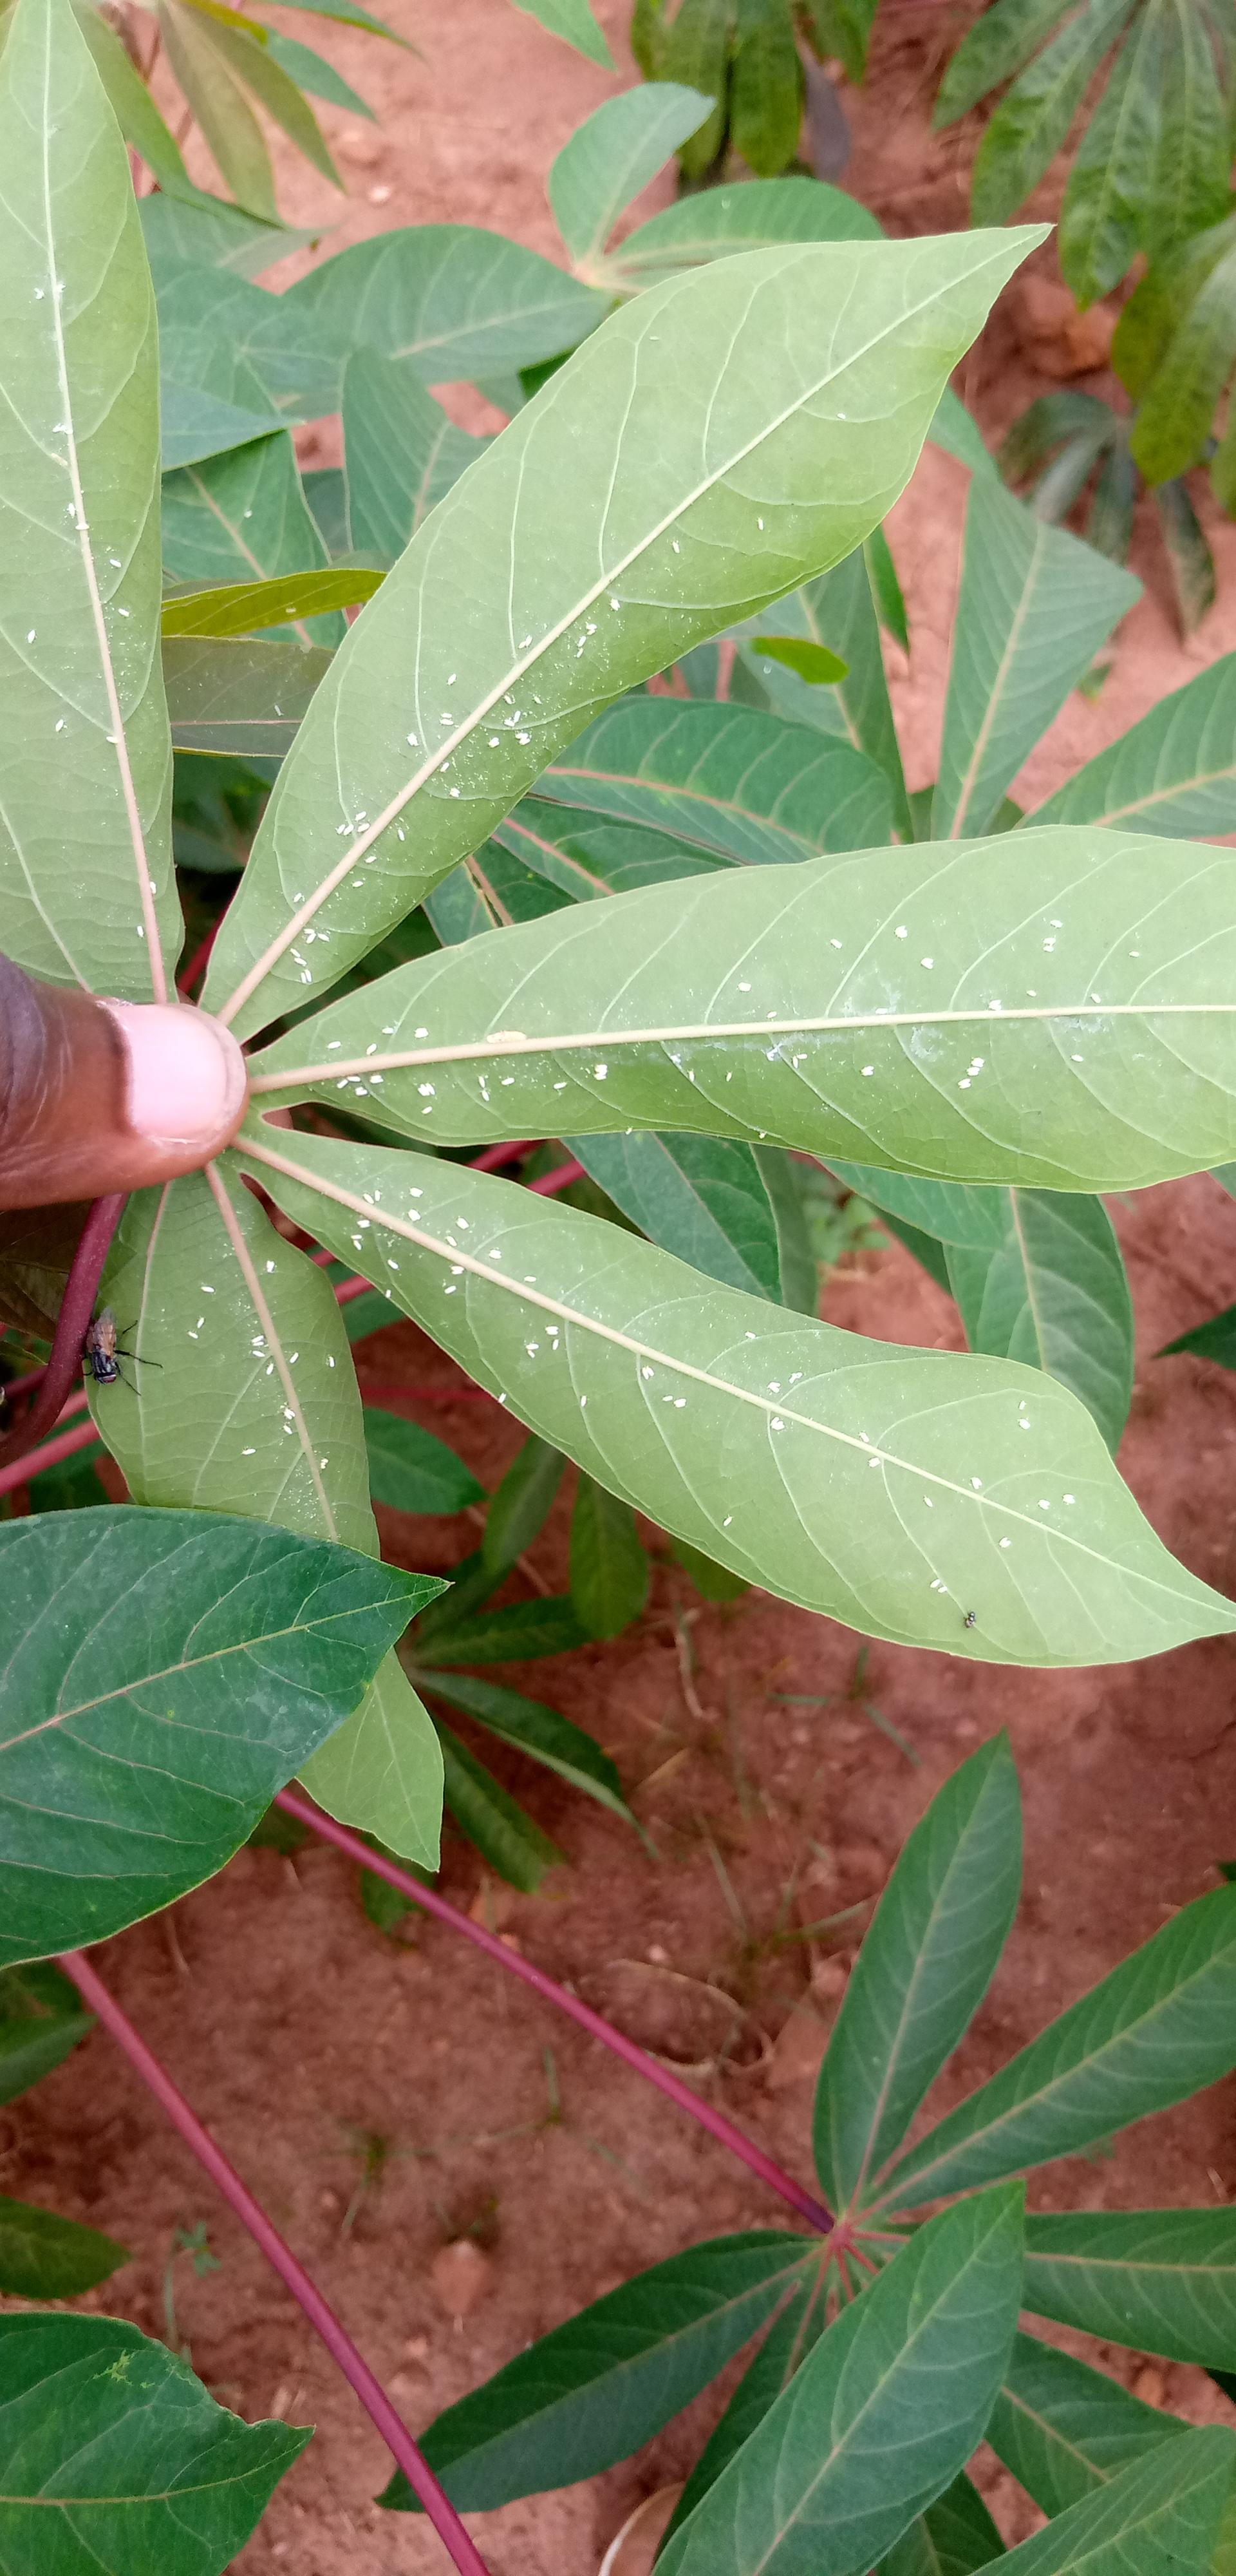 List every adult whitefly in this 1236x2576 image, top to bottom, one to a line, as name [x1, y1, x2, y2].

whitefly [32, 281, 60, 315]
whitefly [832, 402, 854, 424]
whitefly [51, 410, 89, 439]
whitefly [57, 495, 84, 521]
whitefly [69, 506, 95, 536]
whitefly [754, 511, 771, 536]
whitefly [666, 535, 689, 559]
whitefly [104, 547, 126, 569]
whitefly [604, 587, 631, 619]
whitefly [108, 593, 155, 650]
whitefly [571, 619, 603, 645]
whitefly [22, 621, 54, 652]
whitefly [515, 629, 540, 657]
whitefly [512, 632, 543, 658]
whitefly [445, 670, 462, 691]
whitefly [525, 687, 547, 711]
whitefly [502, 688, 522, 713]
whitefly [432, 701, 460, 732]
whitefly [431, 707, 458, 736]
whitefly [498, 711, 529, 734]
whitefly [46, 719, 72, 743]
whitefly [100, 727, 126, 749]
whitefly [401, 728, 427, 759]
whitefly [509, 732, 538, 750]
whitefly [480, 733, 505, 761]
whitefly [439, 754, 460, 779]
whitefly [444, 783, 464, 808]
whitefly [348, 800, 375, 835]
whitefly [324, 814, 362, 848]
whitefly [386, 821, 414, 846]
whitefly [359, 848, 382, 867]
whitefly [346, 871, 369, 899]
whitefly [142, 875, 169, 898]
whitefly [279, 883, 307, 909]
whitefly [1045, 909, 1069, 931]
whitefly [886, 913, 914, 944]
whitefly [884, 918, 912, 947]
whitefly [136, 922, 154, 943]
whitefly [297, 925, 326, 951]
whitefly [315, 925, 337, 951]
whitefly [1037, 925, 1063, 958]
whitefly [1039, 929, 1061, 963]
whitefly [829, 931, 848, 954]
whitefly [1128, 938, 1143, 960]
whitefly [279, 947, 309, 973]
whitefly [915, 947, 939, 976]
whitefly [293, 963, 319, 988]
whitefly [736, 969, 759, 1001]
whitefly [1018, 978, 1042, 1007]
whitefly [1087, 985, 1108, 1017]
whitefly [989, 991, 1006, 1017]
whitefly [866, 992, 891, 1020]
whitefly [762, 1001, 780, 1025]
whitefly [408, 1018, 433, 1045]
whitefly [379, 1020, 399, 1037]
whitefly [315, 1027, 350, 1061]
whitefly [362, 1033, 389, 1061]
whitefly [782, 1037, 812, 1074]
whitefly [666, 1043, 688, 1066]
whitefly [963, 1045, 1000, 1086]
whitefly [1070, 1045, 1098, 1068]
whitefly [948, 1052, 991, 1095]
whitefly [594, 1054, 615, 1088]
whitefly [854, 1054, 881, 1080]
whitefly [591, 1057, 615, 1094]
whitefly [682, 1059, 709, 1092]
whitefly [718, 1059, 740, 1094]
whitefly [337, 1064, 363, 1097]
whitefly [500, 1066, 520, 1092]
whitefly [361, 1067, 392, 1095]
whitefly [474, 1067, 494, 1086]
whitefly [550, 1072, 572, 1098]
whitefly [409, 1079, 438, 1103]
whitefly [476, 1079, 499, 1105]
whitefly [416, 1080, 445, 1104]
whitefly [348, 1081, 376, 1108]
whitefly [411, 1101, 437, 1120]
whitefly [747, 1120, 776, 1148]
whitefly [353, 1181, 376, 1209]
whitefly [363, 1181, 386, 1211]
whitefly [400, 1181, 426, 1200]
whitefly [407, 1202, 429, 1226]
whitefly [447, 1211, 476, 1233]
whitefly [353, 1213, 371, 1231]
whitefly [350, 1220, 371, 1255]
whitefly [341, 1227, 364, 1255]
whitefly [438, 1231, 462, 1250]
whitefly [474, 1244, 505, 1264]
whitefly [253, 1249, 283, 1281]
whitefly [442, 1255, 468, 1281]
whitefly [384, 1256, 405, 1274]
whitefly [509, 1259, 541, 1288]
whitefly [193, 1278, 218, 1300]
whitefly [437, 1280, 468, 1303]
whitefly [373, 1287, 397, 1305]
whitefly [190, 1307, 212, 1333]
whitefly [537, 1313, 569, 1340]
whitefly [183, 1321, 200, 1348]
whitefly [245, 1321, 274, 1355]
whitefly [739, 1323, 765, 1351]
whitefly [516, 1331, 548, 1364]
whitefly [514, 1332, 550, 1361]
whitefly [548, 1332, 566, 1357]
whitefly [285, 1342, 309, 1370]
whitefly [324, 1345, 348, 1373]
whitefly [250, 1348, 281, 1363]
whitefly [640, 1358, 671, 1390]
whitefly [257, 1359, 287, 1383]
whitefly [637, 1359, 657, 1383]
whitefly [790, 1363, 803, 1386]
whitefly [761, 1372, 785, 1402]
whitefly [492, 1383, 516, 1408]
whitefly [571, 1387, 603, 1419]
whitefly [1011, 1388, 1033, 1414]
whitefly [671, 1392, 695, 1414]
whitefly [654, 1393, 688, 1418]
whitefly [278, 1397, 299, 1424]
whitefly [765, 1411, 789, 1442]
whitefly [1014, 1414, 1036, 1439]
whitefly [281, 1417, 304, 1443]
whitefly [848, 1420, 872, 1446]
whitefly [238, 1440, 261, 1468]
whitefly [315, 1446, 337, 1479]
whitefly [866, 1450, 888, 1477]
whitefly [969, 1468, 995, 1496]
whitefly [915, 1488, 939, 1516]
whitefly [1030, 1488, 1056, 1520]
whitefly [1058, 1488, 1081, 1512]
whitefly [711, 1506, 735, 1527]
whitefly [991, 1528, 1018, 1553]
whitefly [924, 1567, 953, 1597]
whitefly [921, 1569, 957, 1601]